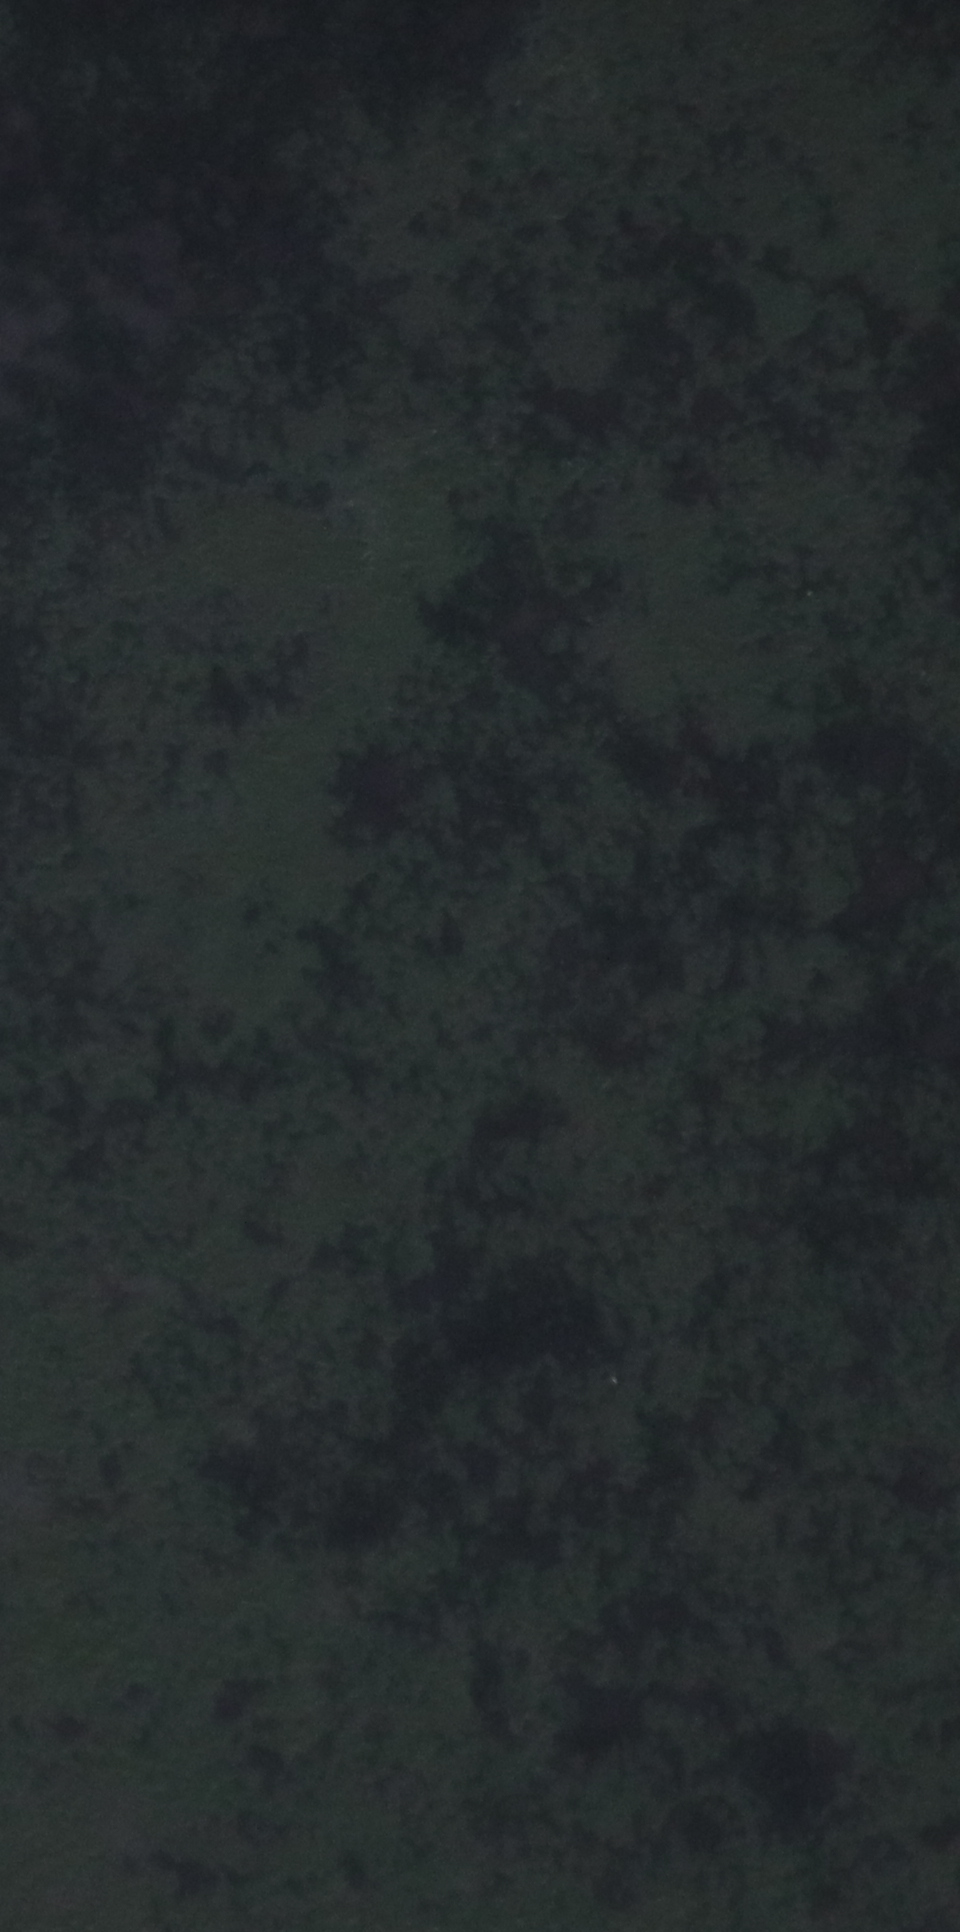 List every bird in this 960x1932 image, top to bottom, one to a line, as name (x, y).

None